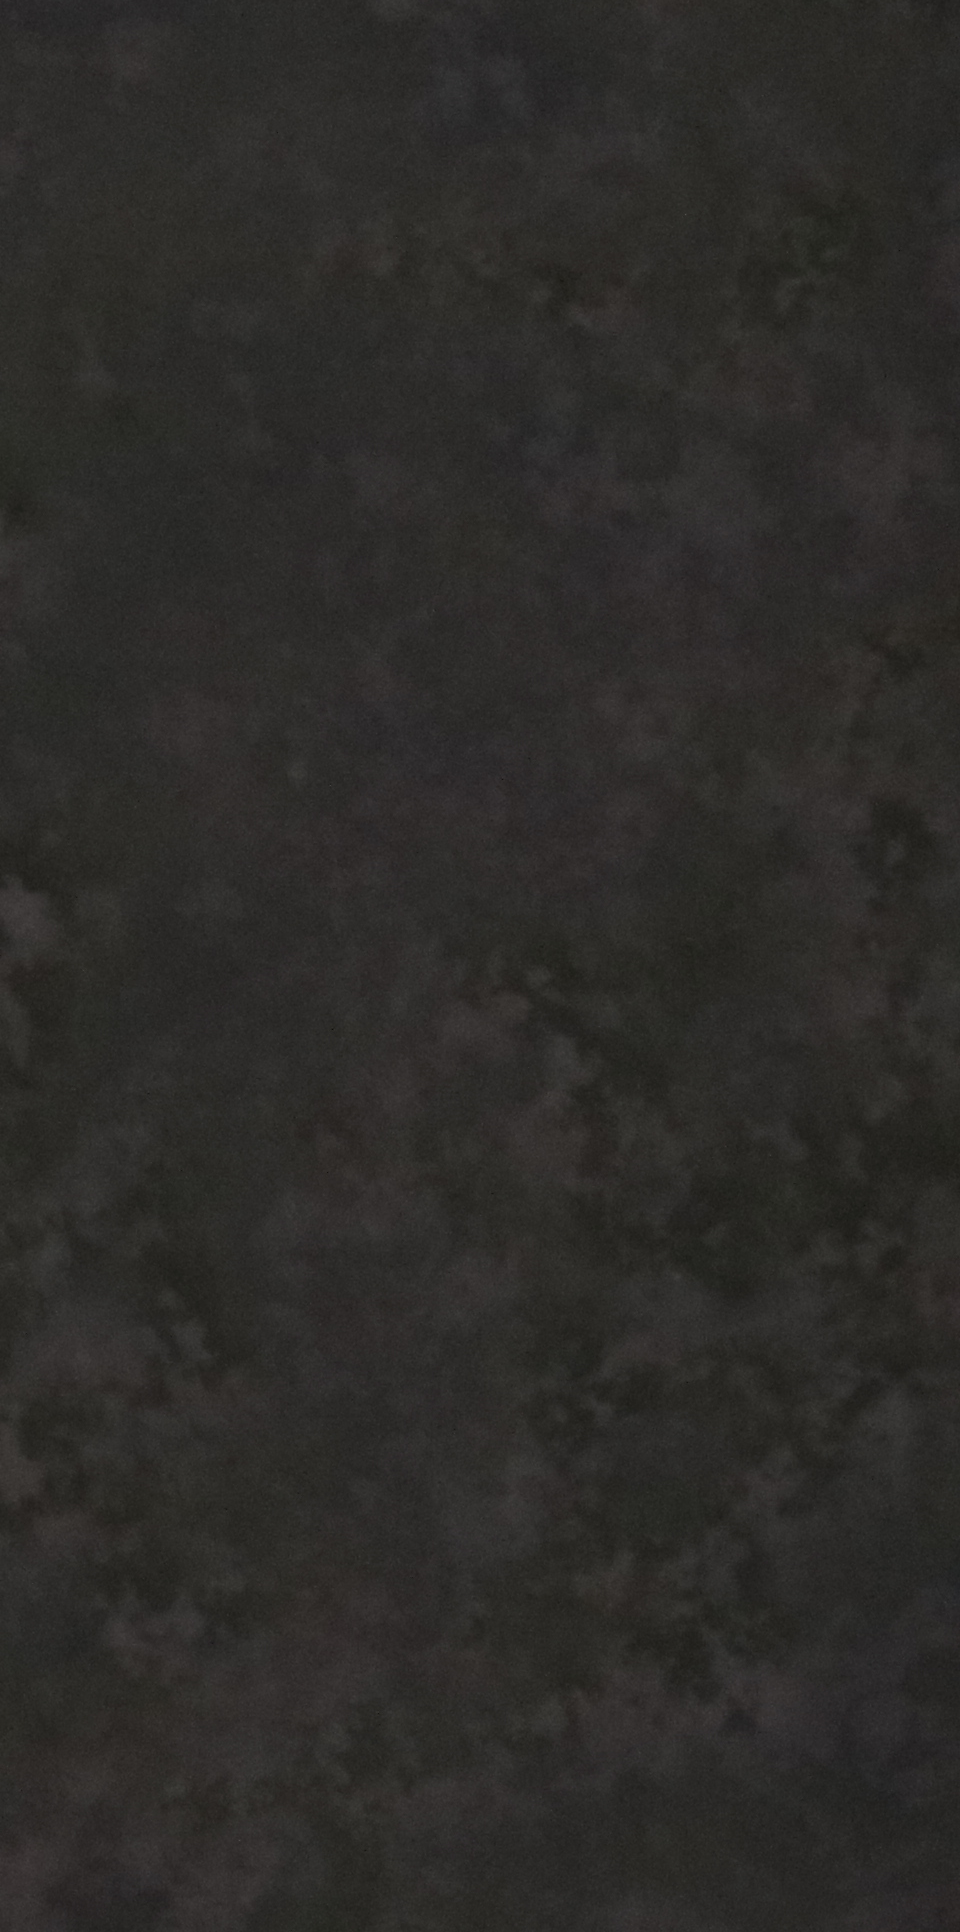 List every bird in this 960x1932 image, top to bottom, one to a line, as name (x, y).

None